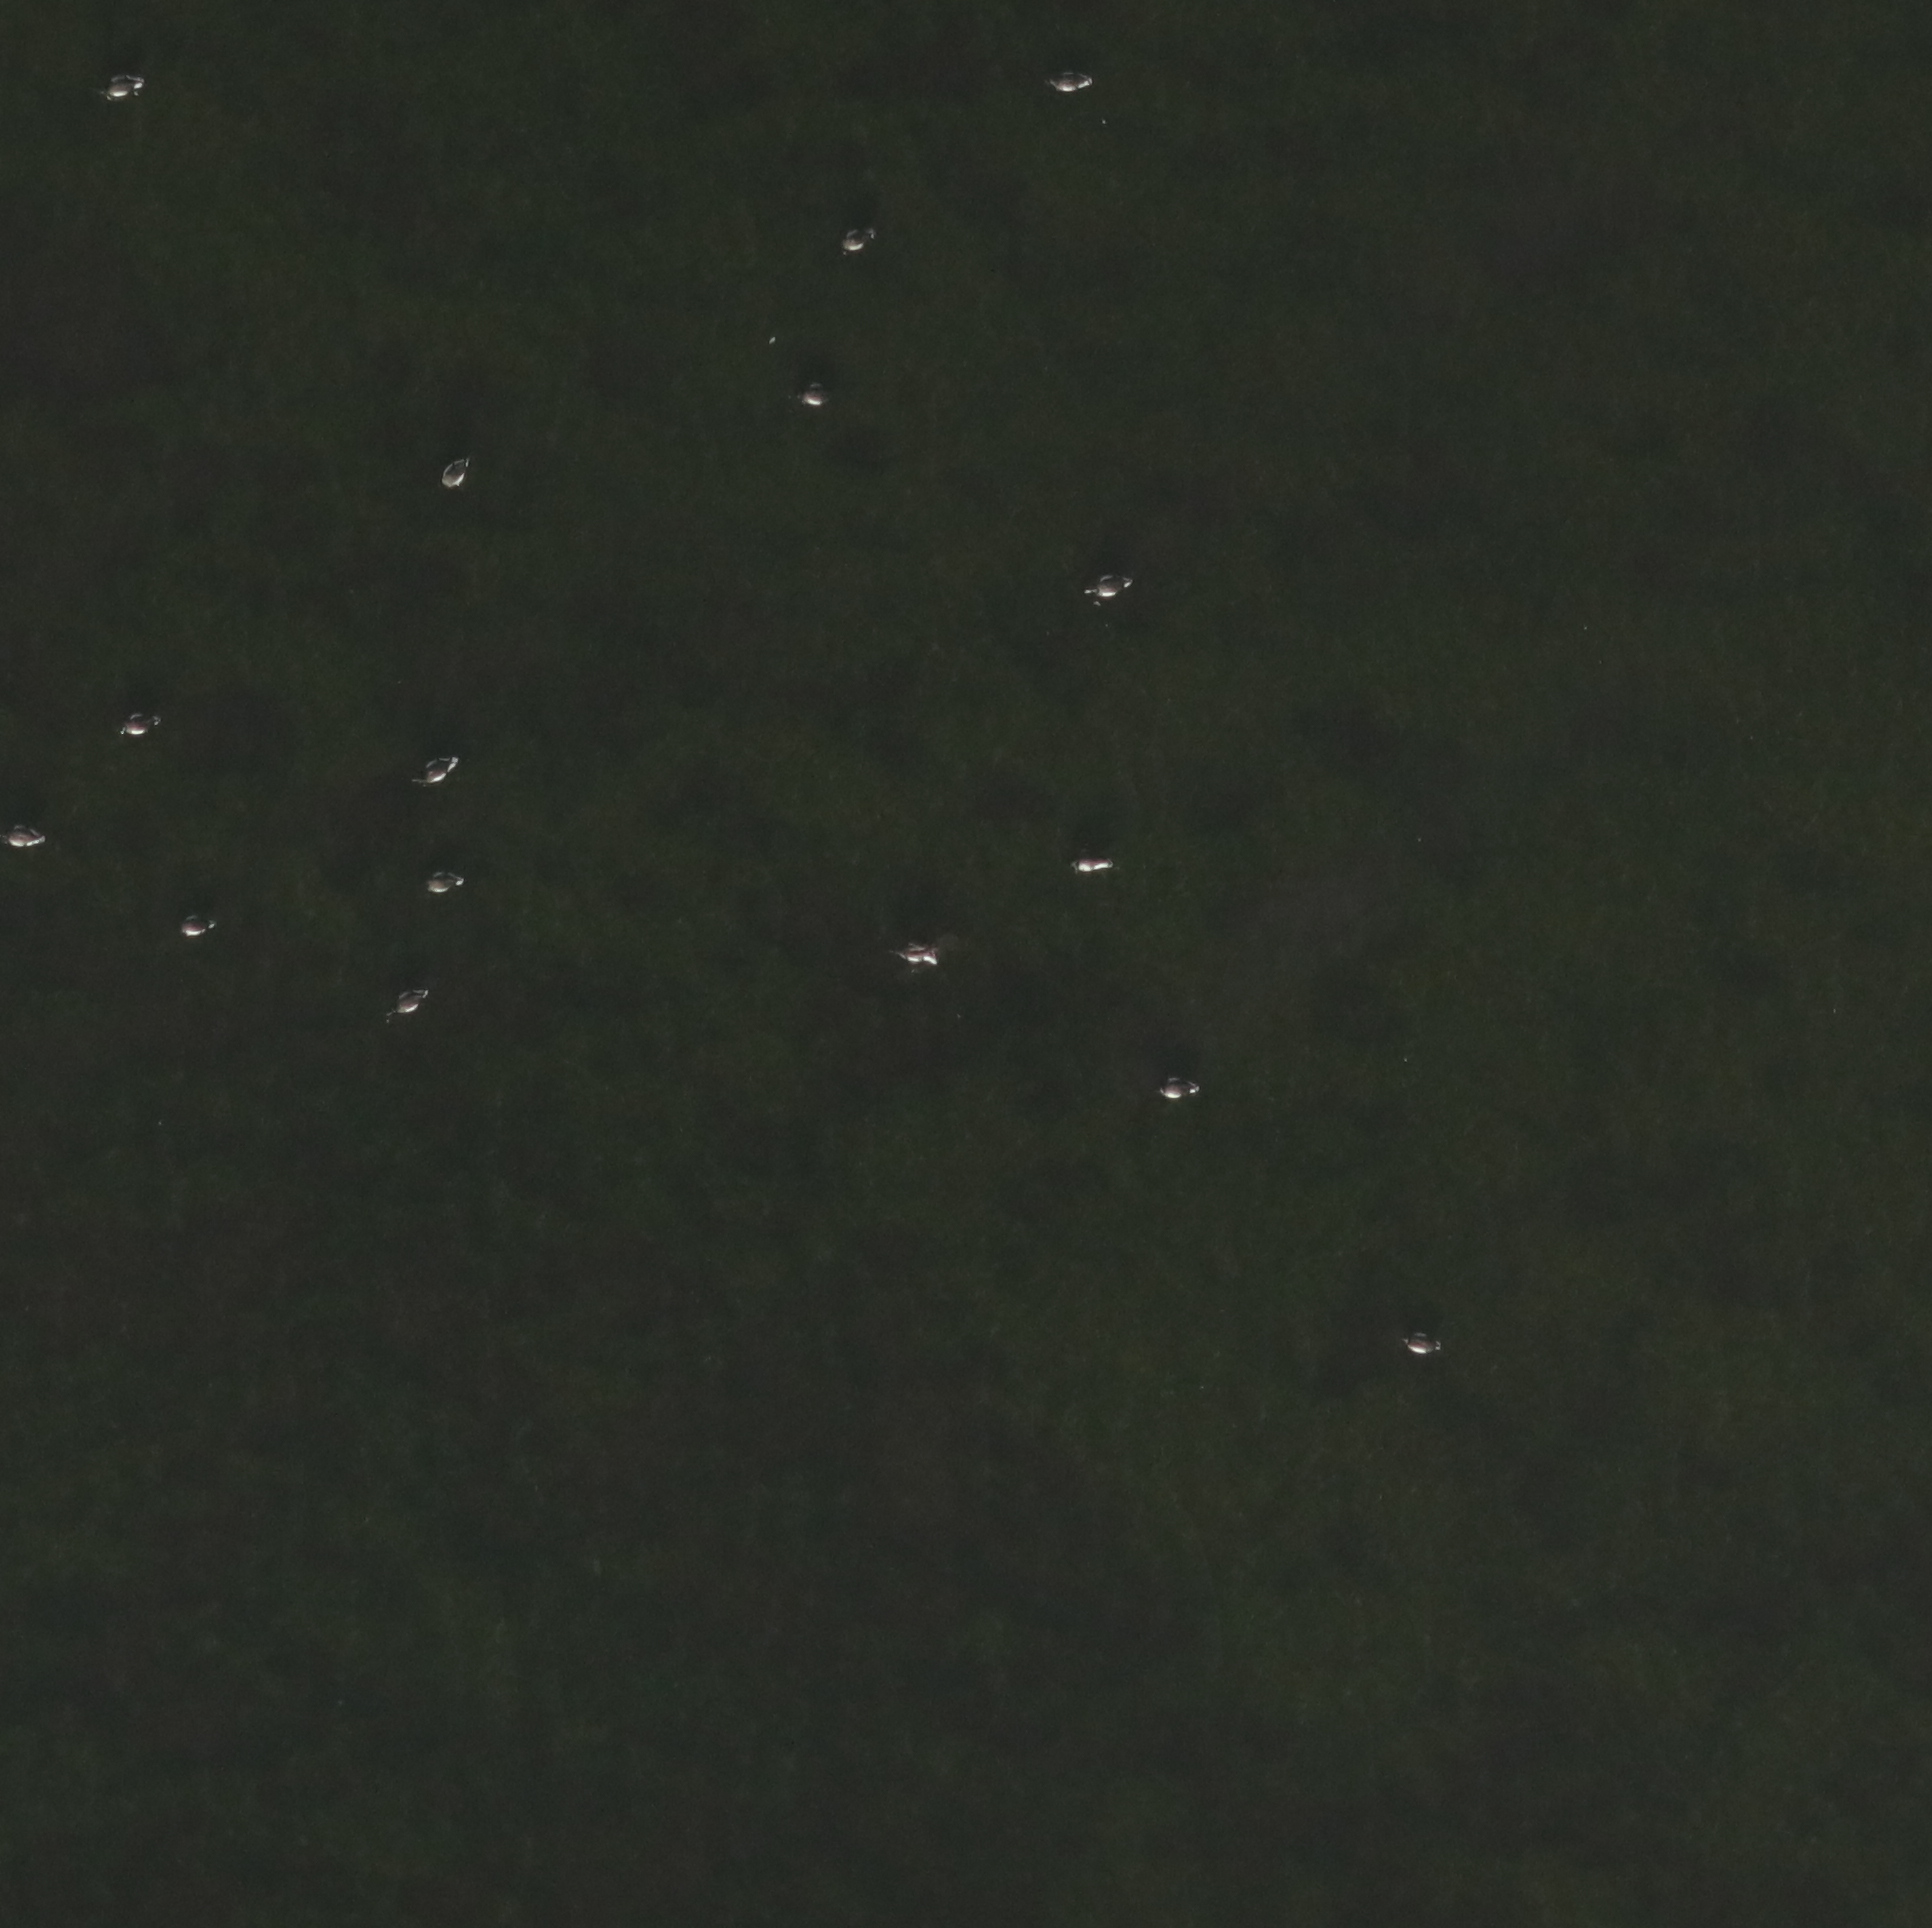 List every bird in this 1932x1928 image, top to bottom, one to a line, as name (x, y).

brant (1069, 81)
brant (121, 86)
brant (856, 240)
brant (814, 394)
brant (453, 473)
brant (1109, 587)
brant (137, 725)
brant (437, 769)
brant (21, 835)
other bird (1093, 865)
brant (441, 882)
brant (195, 927)
other bird (917, 954)
brant (408, 1001)
brant (1178, 1088)
brant (1421, 1342)